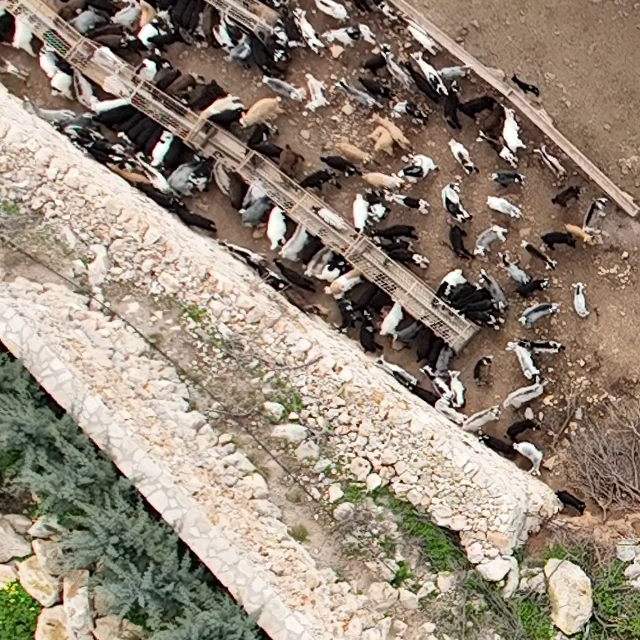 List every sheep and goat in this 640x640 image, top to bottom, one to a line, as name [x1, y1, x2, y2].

goat [99, 1, 122, 13]
goat [112, 1, 140, 27]
goat [169, 1, 190, 25]
goat [183, 1, 207, 29]
goat [246, 1, 285, 26]
goat [316, 1, 349, 21]
goat [139, 2, 157, 25]
goat [55, 3, 86, 24]
goat [374, 3, 397, 19]
goat [216, 5, 247, 44]
goat [292, 8, 323, 53]
goat [0, 9, 15, 42]
goat [139, 10, 173, 50]
goat [275, 10, 288, 48]
goat [12, 12, 38, 56]
goat [71, 13, 105, 31]
goat [397, 14, 441, 55]
goat [323, 24, 376, 46]
goat [83, 25, 124, 36]
goat [212, 25, 234, 53]
goat [254, 27, 286, 61]
goat [119, 28, 149, 49]
goat [224, 29, 257, 60]
goat [251, 34, 276, 76]
goat [92, 37, 128, 47]
goat [38, 41, 56, 79]
goat [364, 45, 389, 75]
goat [92, 47, 128, 74]
goat [132, 50, 173, 78]
goat [382, 51, 410, 87]
goat [410, 53, 448, 95]
goat [50, 59, 77, 100]
goat [404, 62, 444, 105]
goat [73, 66, 98, 110]
goat [439, 66, 469, 78]
goat [152, 71, 181, 97]
goat [158, 73, 196, 97]
goat [305, 75, 330, 106]
goat [511, 75, 540, 96]
goat [102, 76, 132, 97]
goat [262, 76, 305, 103]
goat [359, 76, 394, 99]
goat [335, 78, 383, 109]
goat [190, 79, 225, 112]
goat [443, 81, 460, 129]
goat [181, 82, 206, 104]
goat [241, 96, 283, 129]
goat [459, 96, 496, 120]
goat [93, 97, 129, 113]
goat [199, 97, 241, 120]
goat [93, 100, 144, 127]
goat [393, 101, 427, 124]
goat [503, 106, 526, 150]
goat [35, 107, 75, 121]
goat [117, 109, 152, 131]
goat [207, 109, 246, 123]
goat [51, 112, 93, 129]
goat [128, 113, 157, 139]
goat [371, 113, 412, 151]
goat [135, 116, 164, 149]
goat [231, 122, 247, 141]
goat [151, 123, 178, 167]
goat [64, 124, 105, 140]
goat [144, 125, 165, 155]
goat [245, 125, 268, 164]
goat [369, 125, 394, 156]
goat [476, 130, 518, 168]
goat [164, 131, 189, 167]
goat [91, 134, 133, 157]
goat [71, 137, 116, 166]
goat [448, 138, 473, 174]
goat [254, 144, 283, 157]
goat [279, 144, 305, 186]
goat [335, 144, 380, 166]
goat [535, 146, 566, 181]
goat [170, 148, 193, 171]
goat [128, 151, 170, 194]
goat [187, 152, 222, 192]
goat [398, 153, 437, 179]
goat [216, 155, 231, 196]
goat [168, 156, 206, 194]
goat [320, 156, 362, 176]
goat [107, 164, 150, 184]
goat [227, 170, 246, 209]
goat [295, 170, 341, 193]
goat [491, 171, 524, 187]
goat [362, 173, 404, 190]
goat [239, 176, 275, 214]
goat [134, 182, 174, 209]
goat [441, 182, 470, 222]
goat [549, 186, 581, 206]
goat [241, 191, 278, 225]
goat [385, 191, 429, 214]
goat [364, 192, 390, 219]
goat [352, 194, 368, 240]
goat [486, 195, 522, 219]
goat [170, 198, 218, 232]
goat [583, 198, 609, 230]
goat [267, 202, 293, 249]
goat [312, 204, 348, 231]
goat [278, 215, 310, 261]
goat [450, 224, 474, 260]
goat [366, 225, 419, 240]
goat [563, 225, 595, 244]
goat [474, 226, 508, 256]
goat [298, 228, 325, 265]
goat [539, 232, 576, 248]
goat [214, 239, 263, 265]
goat [521, 239, 556, 271]
goat [375, 240, 415, 253]
goat [305, 242, 336, 276]
goat [313, 249, 337, 276]
goat [384, 249, 430, 268]
goat [499, 253, 528, 283]
goat [319, 254, 357, 283]
goat [273, 259, 316, 293]
goat [247, 260, 288, 290]
goat [325, 261, 366, 301]
goat [432, 269, 467, 306]
goat [481, 269, 509, 308]
goat [345, 275, 385, 309]
goat [513, 280, 549, 297]
goat [571, 282, 589, 317]
goat [448, 283, 476, 305]
goat [370, 285, 397, 309]
goat [449, 288, 493, 316]
goat [457, 299, 492, 316]
goat [332, 300, 356, 332]
goat [379, 301, 402, 335]
goat [519, 303, 558, 323]
goat [393, 306, 415, 330]
goat [360, 310, 383, 353]
goat [464, 312, 505, 330]
goat [393, 317, 423, 344]
goat [416, 321, 444, 362]
goat [428, 330, 449, 364]
goat [517, 339, 564, 355]
goat [435, 341, 454, 376]
goat [505, 343, 539, 378]
goat [375, 355, 419, 385]
goat [474, 356, 493, 387]
goat [420, 366, 450, 396]
goat [449, 371, 465, 407]
goat [504, 376, 548, 409]
goat [407, 383, 441, 406]
goat [434, 392, 465, 425]
goat [462, 405, 501, 430]
goat [507, 421, 541, 440]
goat [479, 431, 516, 458]
goat [513, 442, 542, 476]